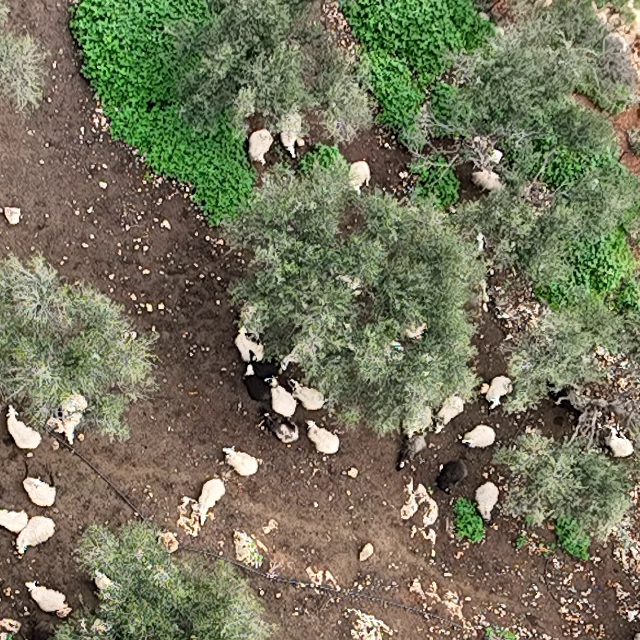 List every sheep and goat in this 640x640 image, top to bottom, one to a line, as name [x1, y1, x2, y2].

sheep [281, 108, 301, 159]
sheep [249, 127, 272, 164]
sheep [349, 160, 369, 192]
sheep [473, 168, 507, 194]
sheep [405, 319, 426, 341]
sheep [235, 327, 264, 363]
sheep [278, 345, 311, 382]
sheep [248, 351, 288, 384]
sheep [244, 364, 271, 400]
sheep [269, 376, 295, 418]
sheep [485, 376, 513, 410]
sheep [291, 380, 324, 411]
sheep [60, 392, 88, 445]
sheep [435, 394, 462, 433]
sheep [6, 404, 43, 450]
sheep [406, 406, 432, 438]
sheep [262, 411, 299, 444]
sheep [303, 419, 340, 454]
sheep [602, 423, 634, 459]
sheep [461, 424, 495, 448]
sheep [395, 434, 426, 470]
sheep [220, 445, 259, 477]
sheep [436, 458, 468, 493]
sheep [20, 475, 57, 507]
sheep [197, 478, 226, 523]
sheep [476, 483, 499, 522]
sheep [0, 498, 29, 534]
sheep [16, 514, 55, 555]
sheep [92, 570, 113, 593]
sheep [24, 581, 67, 612]
sheep [29, 621, 58, 639]
sheep [632, 632, 639, 639]